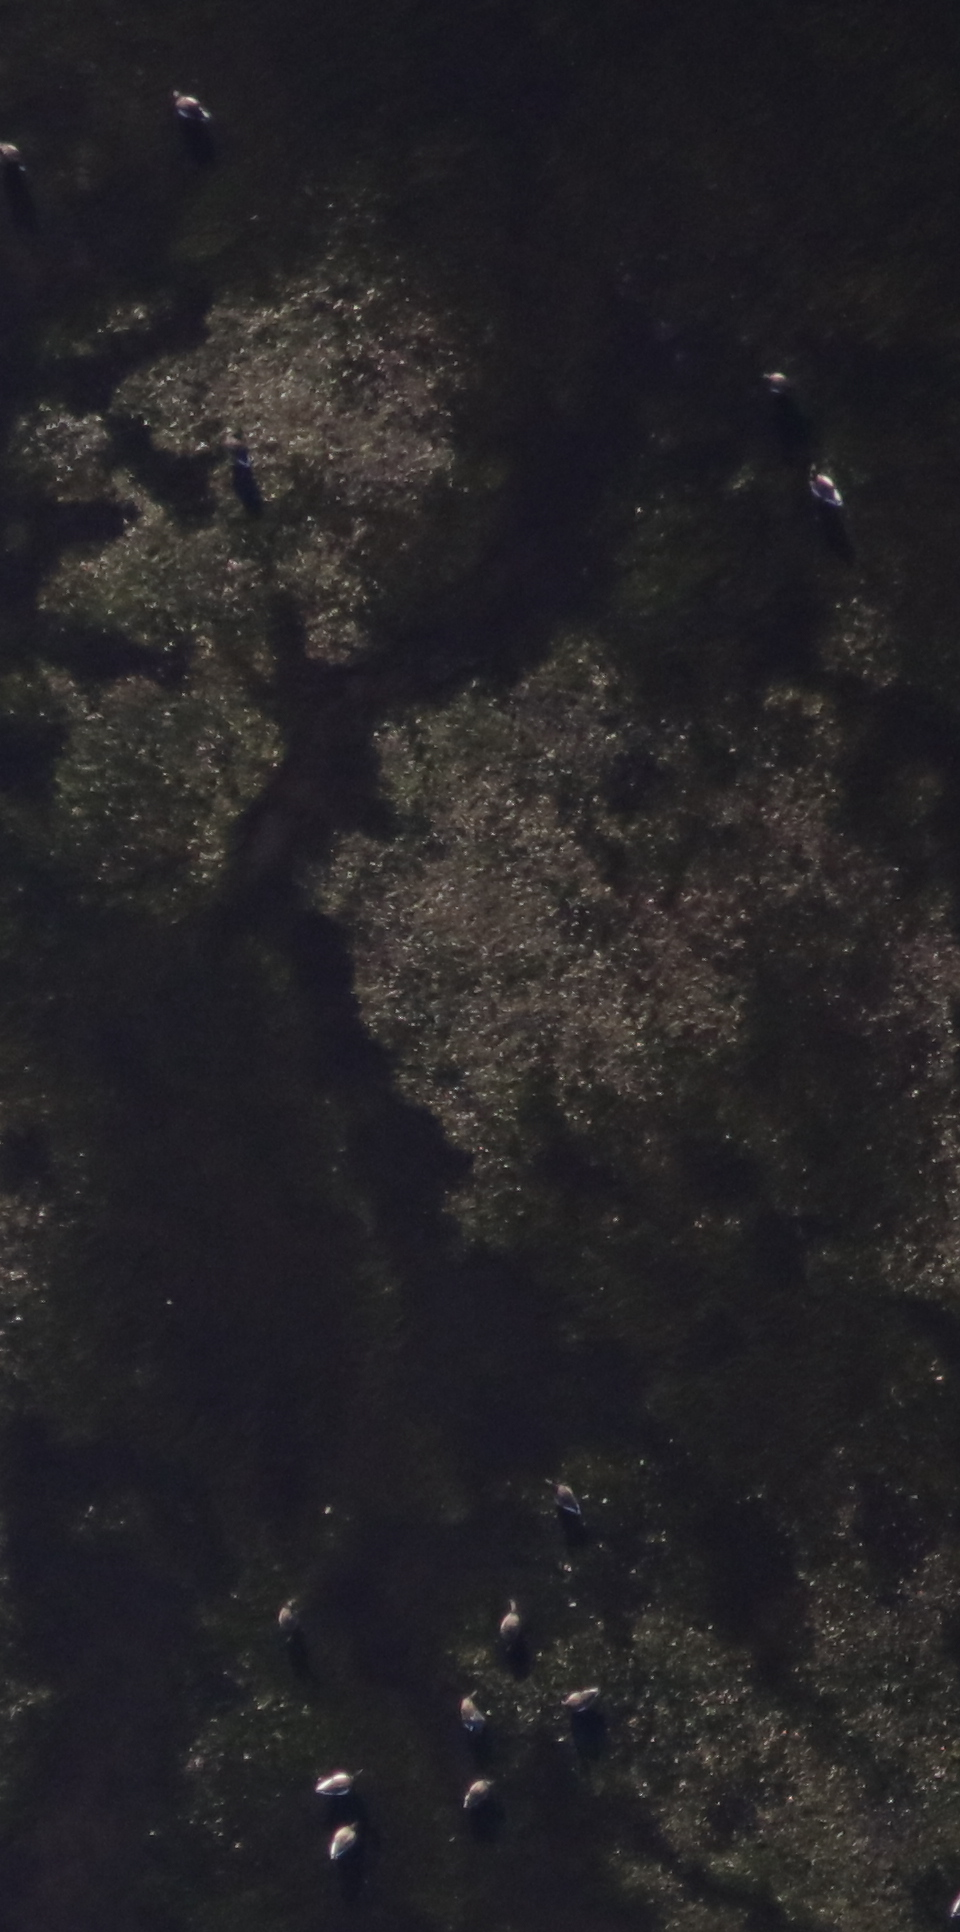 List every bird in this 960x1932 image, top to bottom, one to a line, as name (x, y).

brant (189, 109)
brant (11, 154)
brant (776, 381)
brant (243, 456)
brant (824, 488)
brant (570, 1496)
brant (284, 1618)
brant (511, 1619)
brant (580, 1701)
brant (470, 1712)
brant (337, 1783)
brant (482, 1799)
brant (343, 1841)